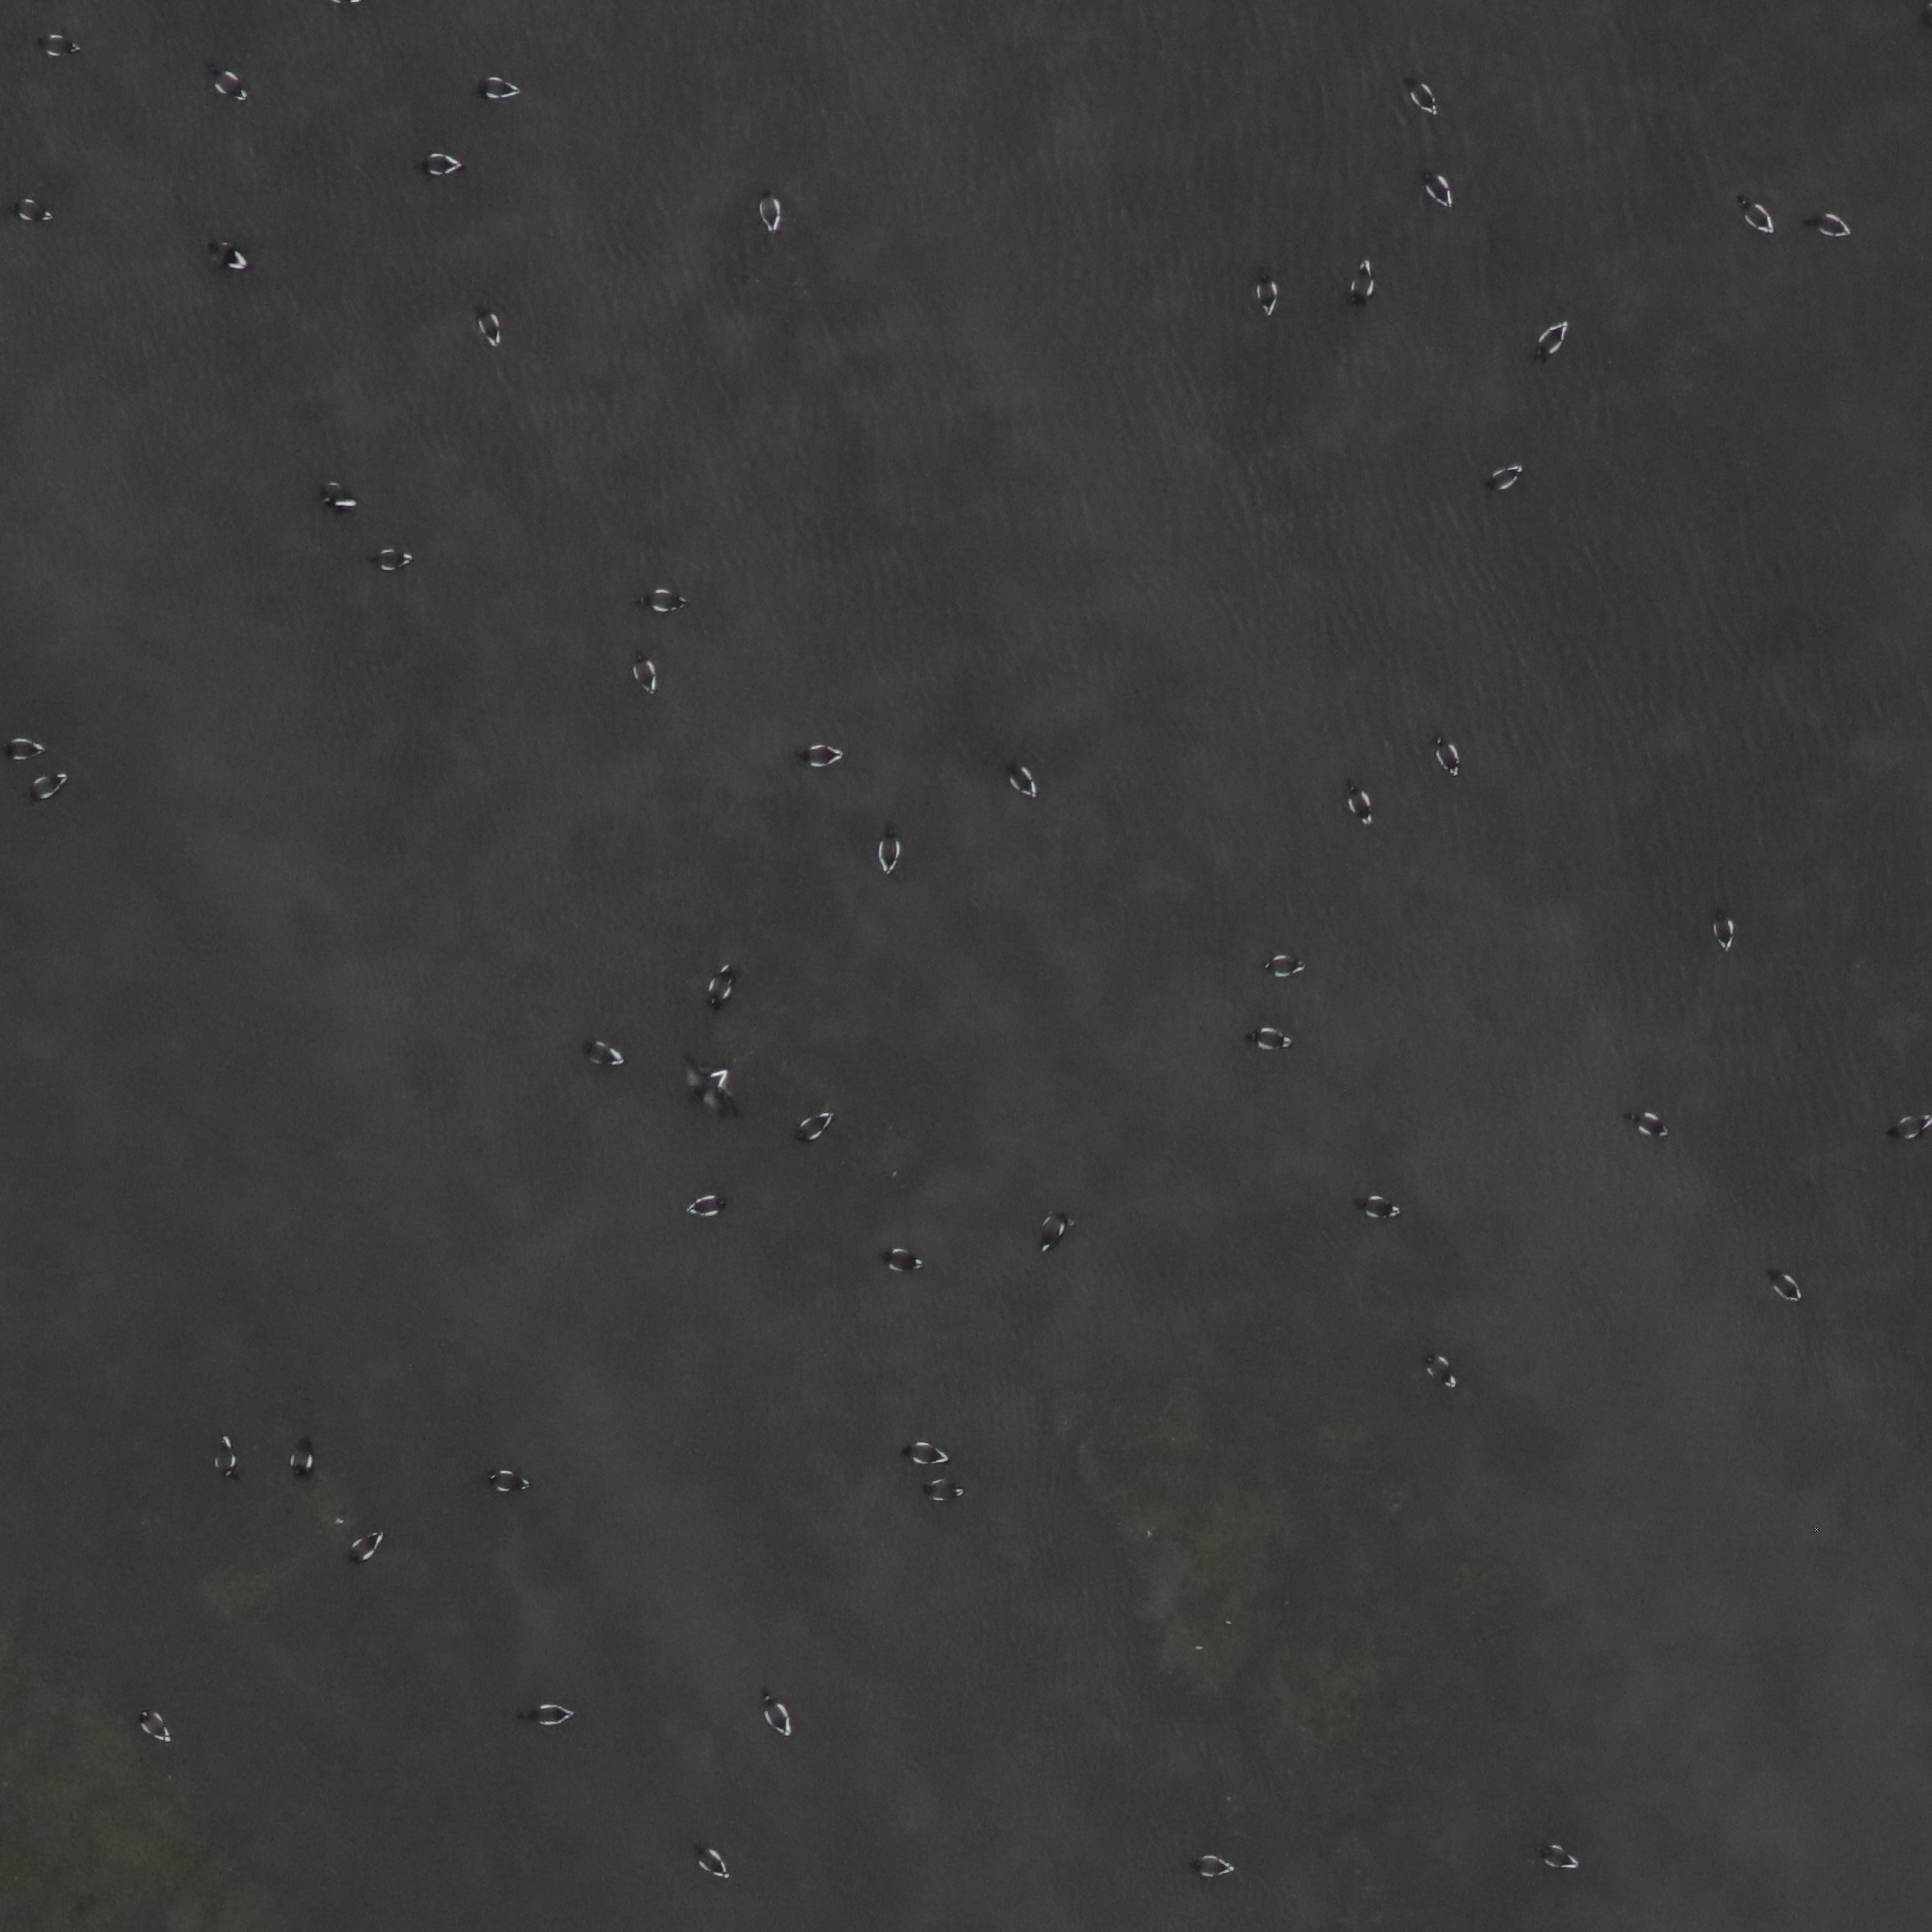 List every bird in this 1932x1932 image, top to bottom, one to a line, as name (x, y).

brant (60, 53)
brant (230, 83)
brant (498, 89)
brant (1422, 96)
brant (439, 163)
brant (1439, 189)
brant (30, 211)
brant (770, 212)
brant (1757, 216)
brant (1829, 225)
brant (229, 255)
brant (1363, 282)
brant (1267, 295)
brant (490, 328)
brant (1549, 341)
brant (1505, 478)
brant (331, 497)
brant (394, 561)
brant (665, 601)
brant (645, 675)
brant (22, 749)
brant (821, 757)
brant (1447, 757)
brant (1020, 781)
brant (46, 788)
brant (1361, 803)
brant (889, 852)
brant (1723, 923)
brant (1285, 966)
brant (722, 984)
brant (1270, 1038)
brant (604, 1054)
brant (710, 1086)
brant (1650, 1123)
brant (813, 1126)
brant (1911, 1127)
brant (1379, 1207)
brant (710, 1210)
brant (1053, 1230)
brant (902, 1260)
brant (1787, 1286)
brant (1442, 1370)
brant (927, 1455)
brant (306, 1458)
brant (227, 1459)
brant (514, 1474)
brant (949, 1485)
brant (367, 1548)
brant (551, 1715)
brant (778, 1716)
brant (158, 1726)
brant (1567, 1855)
brant (1213, 1867)
brant (697, 1869)